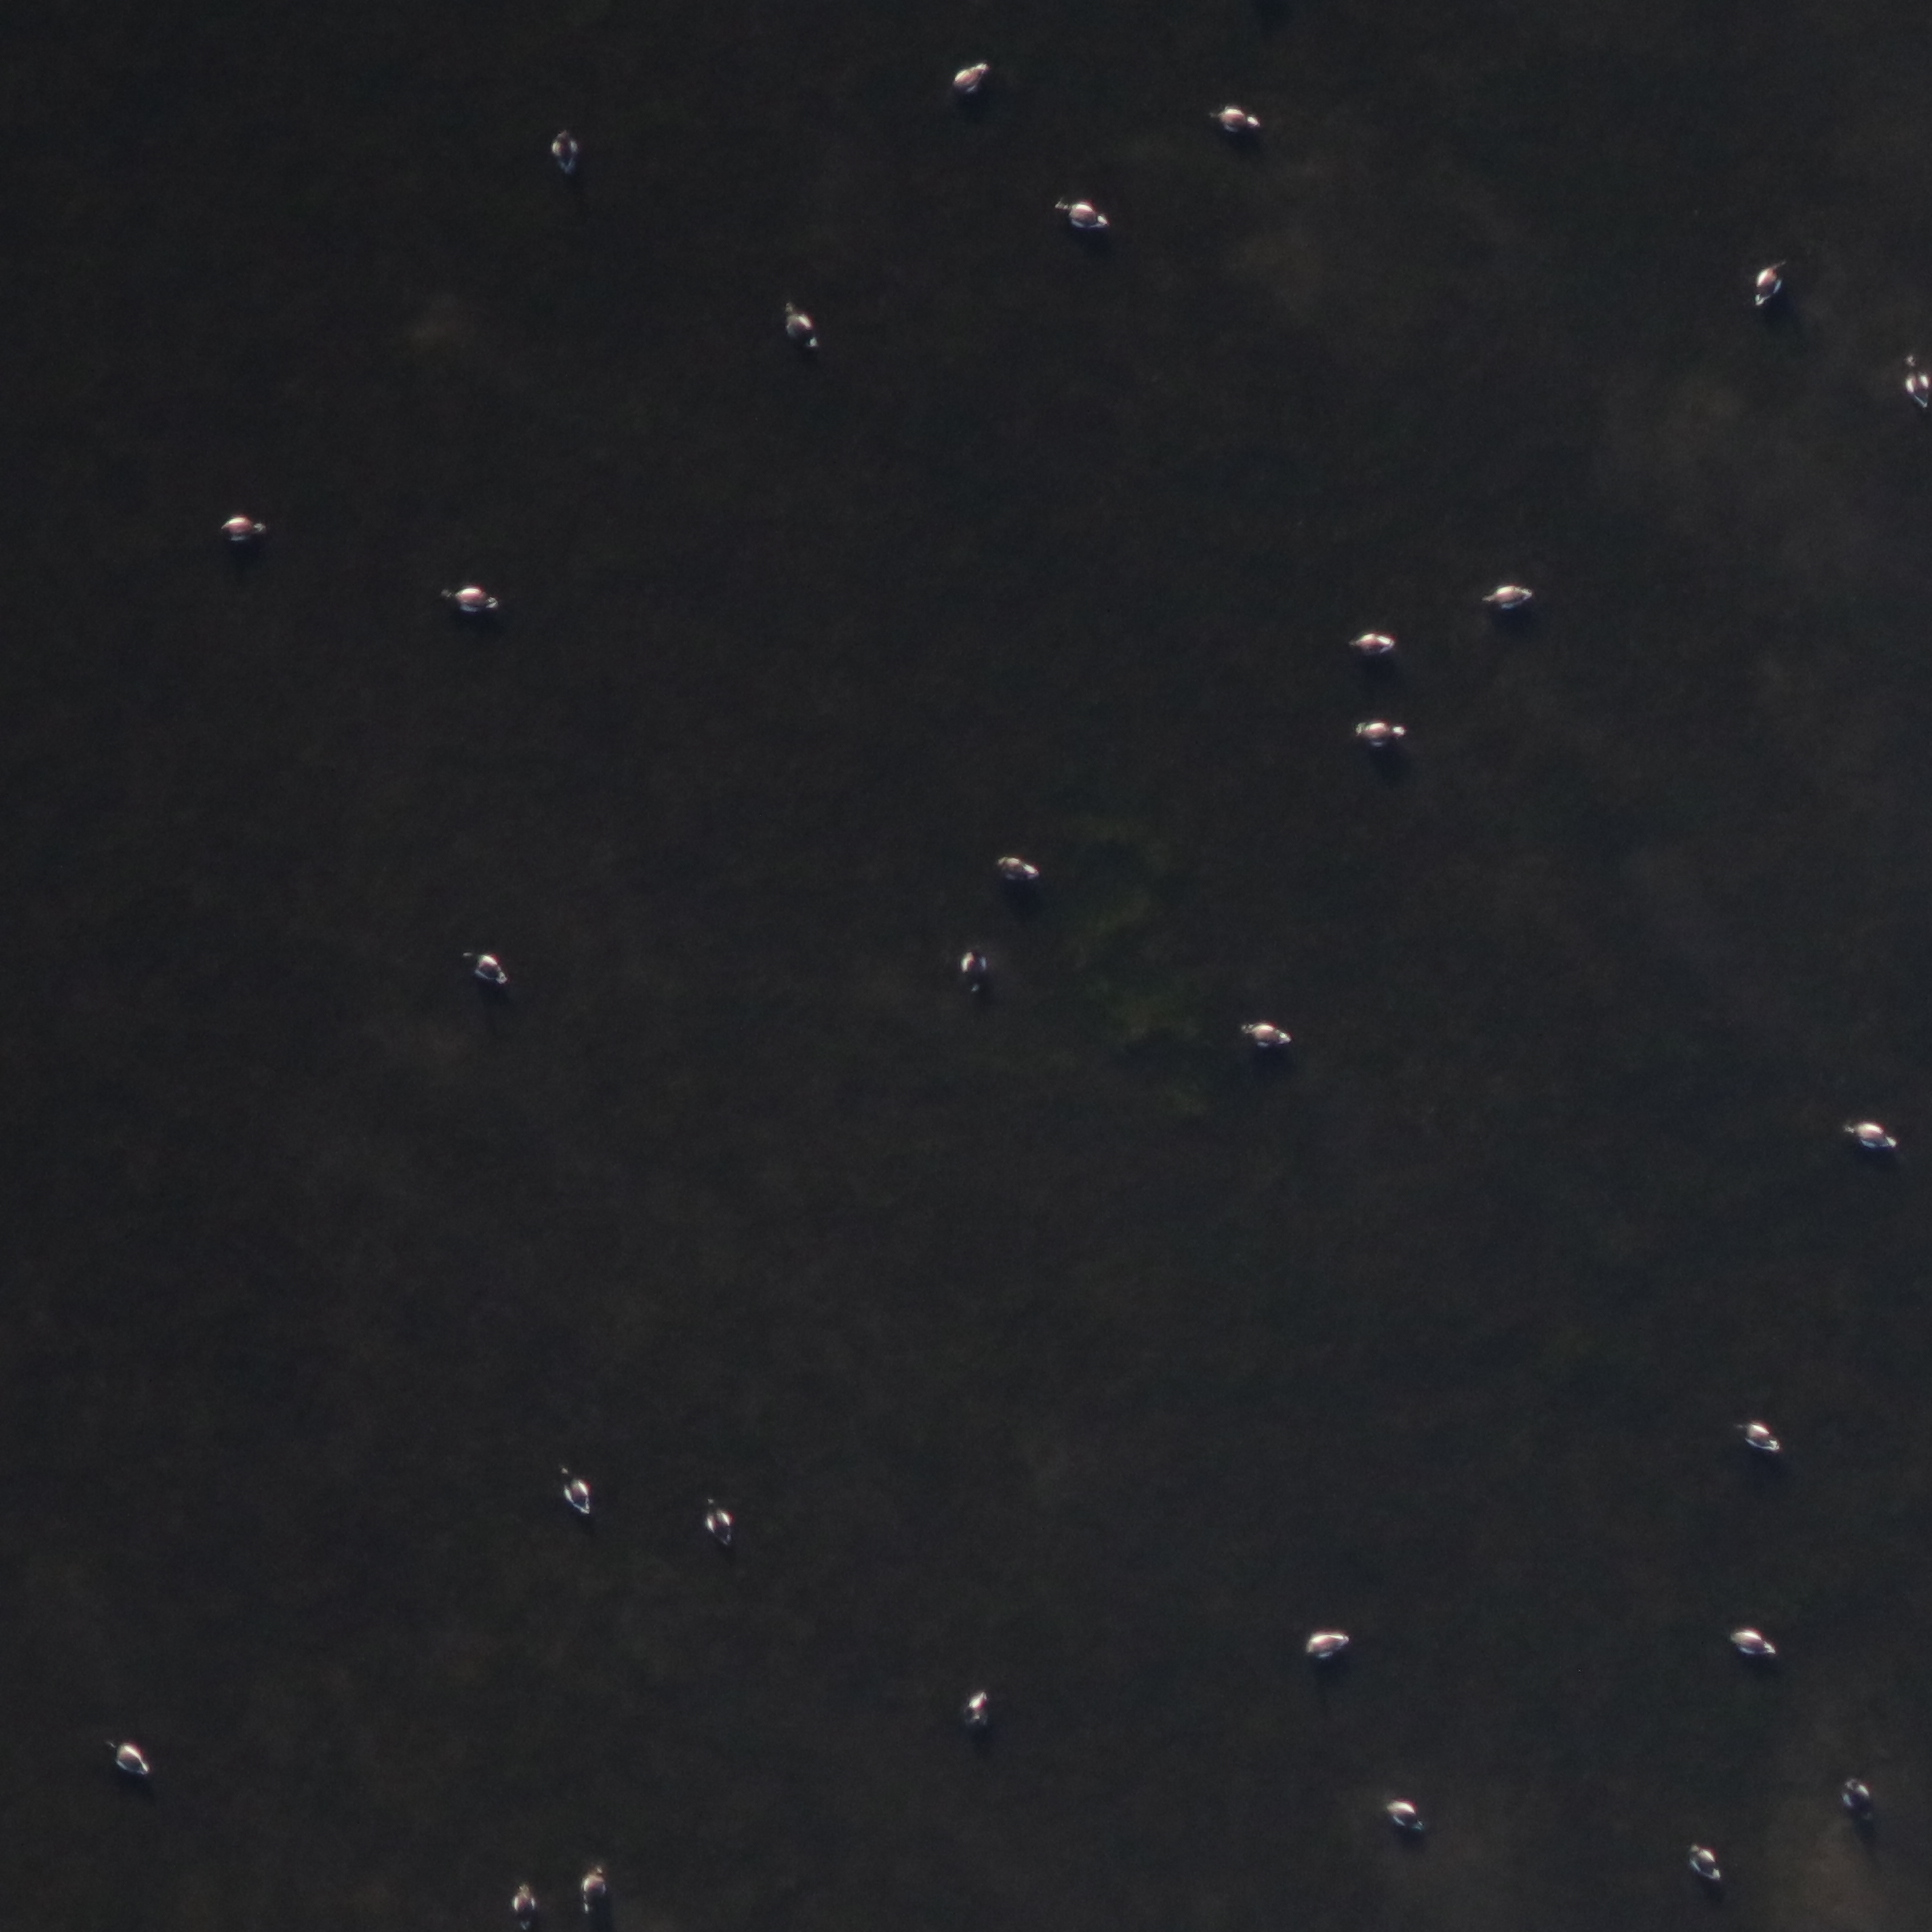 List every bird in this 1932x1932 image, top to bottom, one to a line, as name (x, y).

brant (968, 80)
brant (1236, 122)
brant (566, 151)
brant (1082, 215)
brant (1768, 285)
brant (799, 327)
brant (1917, 384)
brant (243, 531)
brant (1509, 598)
brant (470, 602)
brant (1372, 647)
brant (1379, 734)
brant (1017, 872)
brant (975, 967)
brant (487, 968)
brant (1266, 1036)
brant (1870, 1136)
brant (1758, 1436)
brant (578, 1493)
brant (718, 1524)
brant (1754, 1644)
brant (1326, 1647)
brant (131, 1760)
brant (1857, 1797)
brant (1404, 1816)
brant (1705, 1861)
brant (594, 1887)
brant (525, 1904)